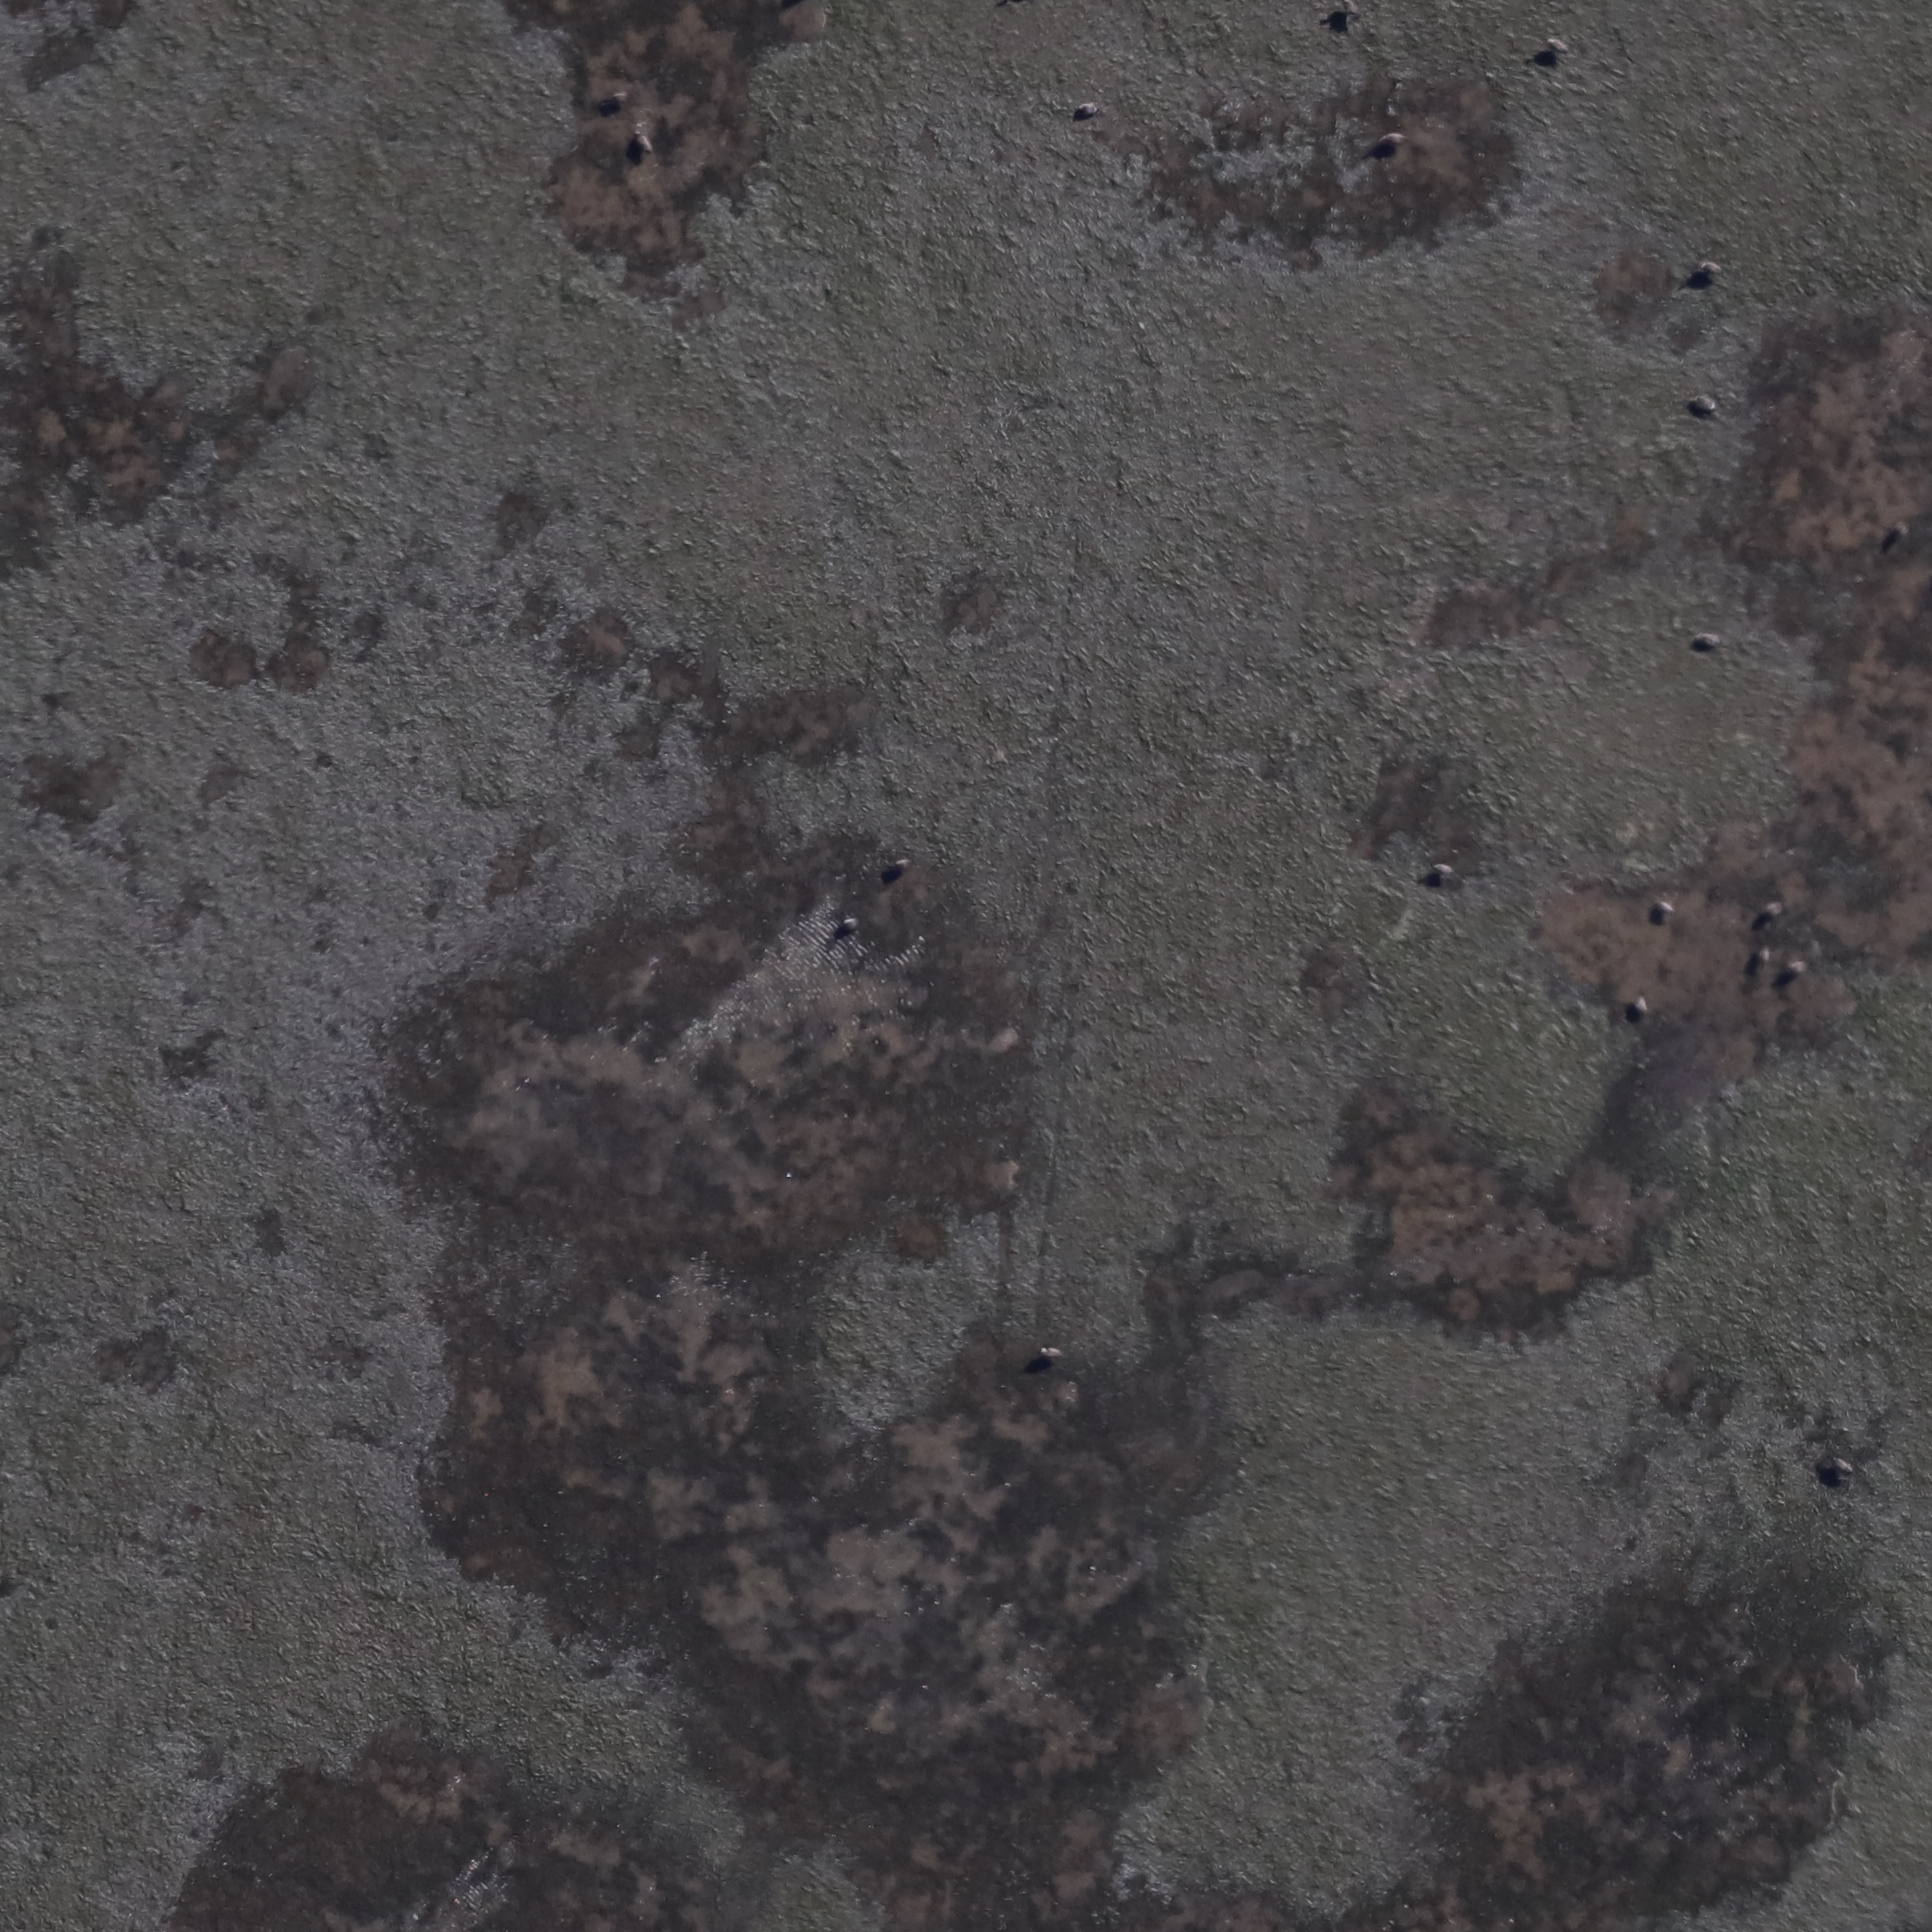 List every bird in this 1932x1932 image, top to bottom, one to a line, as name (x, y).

Canada goose (1345, 7)
Canada goose (1559, 47)
Canada goose (619, 98)
Canada goose (1085, 107)
Canada goose (1394, 137)
Canada goose (643, 146)
Canada goose (1713, 264)
Canada goose (1704, 401)
Canada goose (1898, 531)
Canada goose (1710, 640)
Canada goose (898, 862)
Canada goose (1442, 869)
Canada goose (1662, 909)
Canada goose (1771, 911)
Canada goose (853, 921)
Canada goose (1763, 957)
Canada goose (1797, 966)
Canada goose (1640, 1004)
Canada goose (1051, 1353)
Canada goose (1840, 1463)